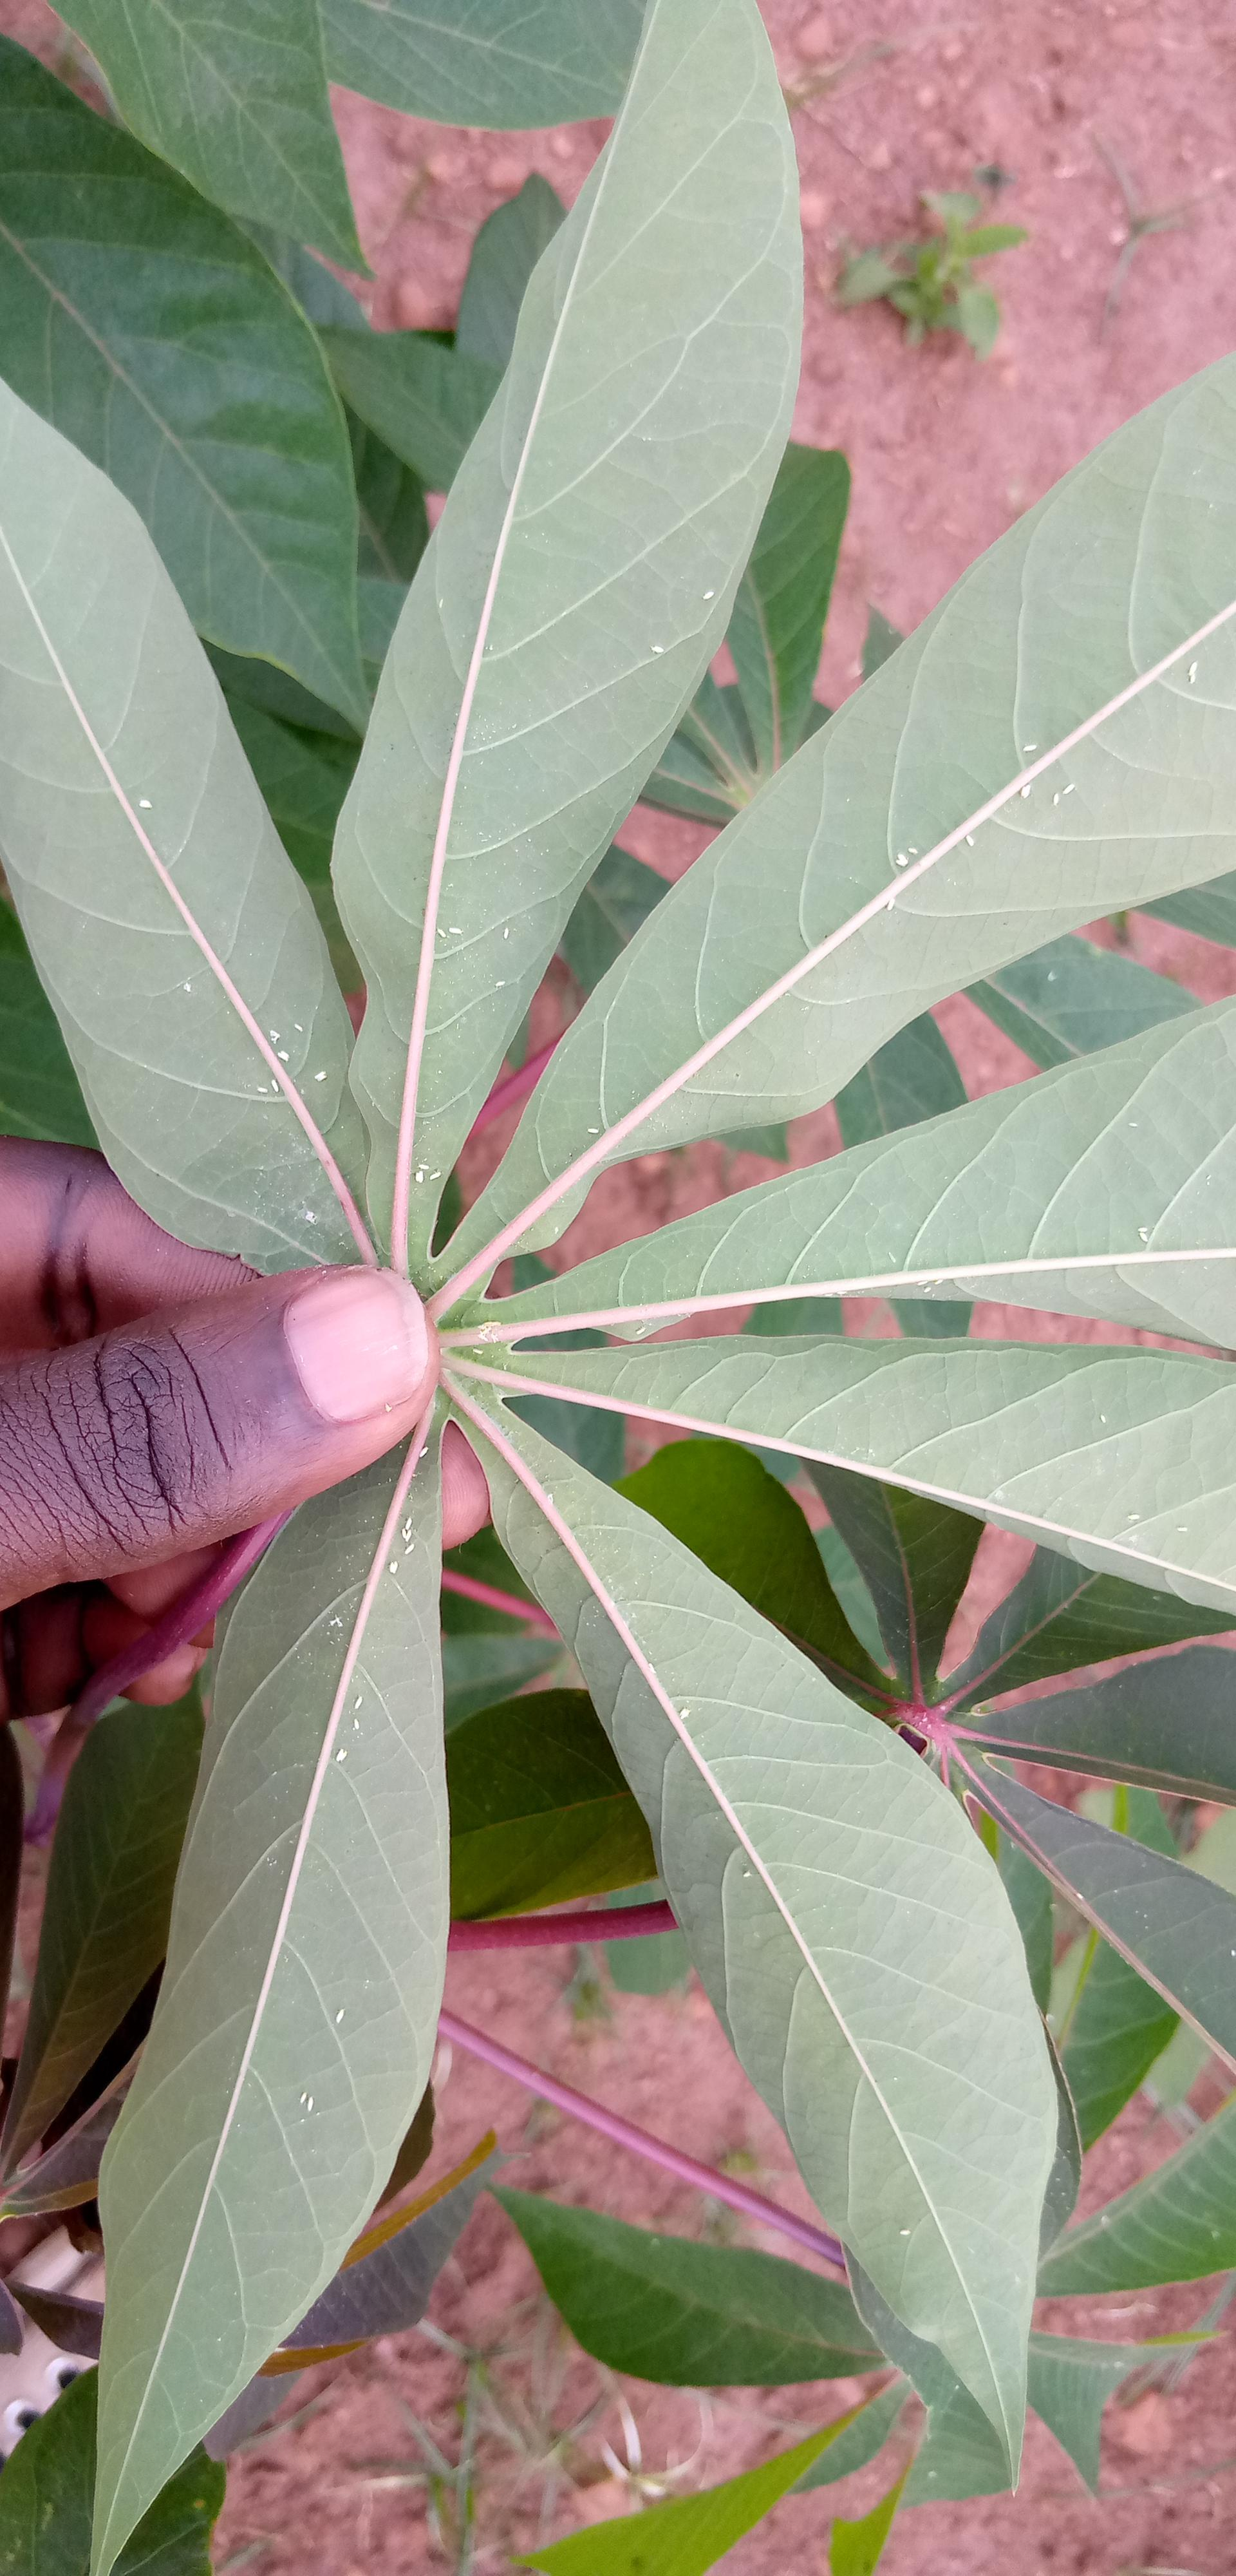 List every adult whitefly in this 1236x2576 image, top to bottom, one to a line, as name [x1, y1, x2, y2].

whitefly [699, 587, 716, 605]
whitefly [648, 641, 667, 658]
whitefly [1186, 661, 1201, 688]
whitefly [1021, 742, 1044, 755]
whitefly [1063, 781, 1077, 796]
whitefly [1020, 782, 1034, 803]
whitefly [1051, 790, 1063, 810]
whitefly [136, 796, 157, 812]
whitefly [963, 833, 975, 850]
whitefly [904, 843, 919, 860]
whitefly [893, 854, 911, 871]
whitefly [884, 895, 898, 919]
whitefly [501, 924, 514, 946]
whitefly [445, 925, 468, 936]
whitefly [435, 926, 448, 942]
whitefly [494, 978, 506, 990]
whitefly [292, 1021, 306, 1036]
whitefly [265, 1027, 283, 1045]
whitefly [276, 1048, 292, 1065]
whitefly [310, 1068, 330, 1086]
whitefly [255, 1083, 270, 1099]
whitefly [1125, 1118, 1140, 1133]
whitefly [585, 1126, 601, 1137]
whitefly [413, 1169, 425, 1189]
whitefly [426, 1170, 444, 1184]
whitefly [1136, 1224, 1155, 1245]
whitefly [934, 1278, 948, 1289]
whitefly [914, 1279, 930, 1287]
whitefly [922, 1285, 936, 1293]
whitefly [1098, 1411, 1112, 1426]
whitefly [418, 1445, 429, 1461]
whitefly [1126, 1510, 1141, 1524]
whitefly [402, 1515, 415, 1529]
whitefly [1173, 1523, 1192, 1536]
whitefly [400, 1528, 415, 1543]
whitefly [403, 1542, 418, 1558]
whitefly [387, 1558, 400, 1575]
whitefly [352, 1695, 365, 1712]
whitefly [677, 1705, 693, 1721]
whitefly [351, 1716, 361, 1732]
whitefly [334, 1748, 348, 1767]
whitefly [332, 2005, 351, 2025]
whitefly [297, 2090, 309, 2105]
whitefly [306, 2094, 316, 2118]